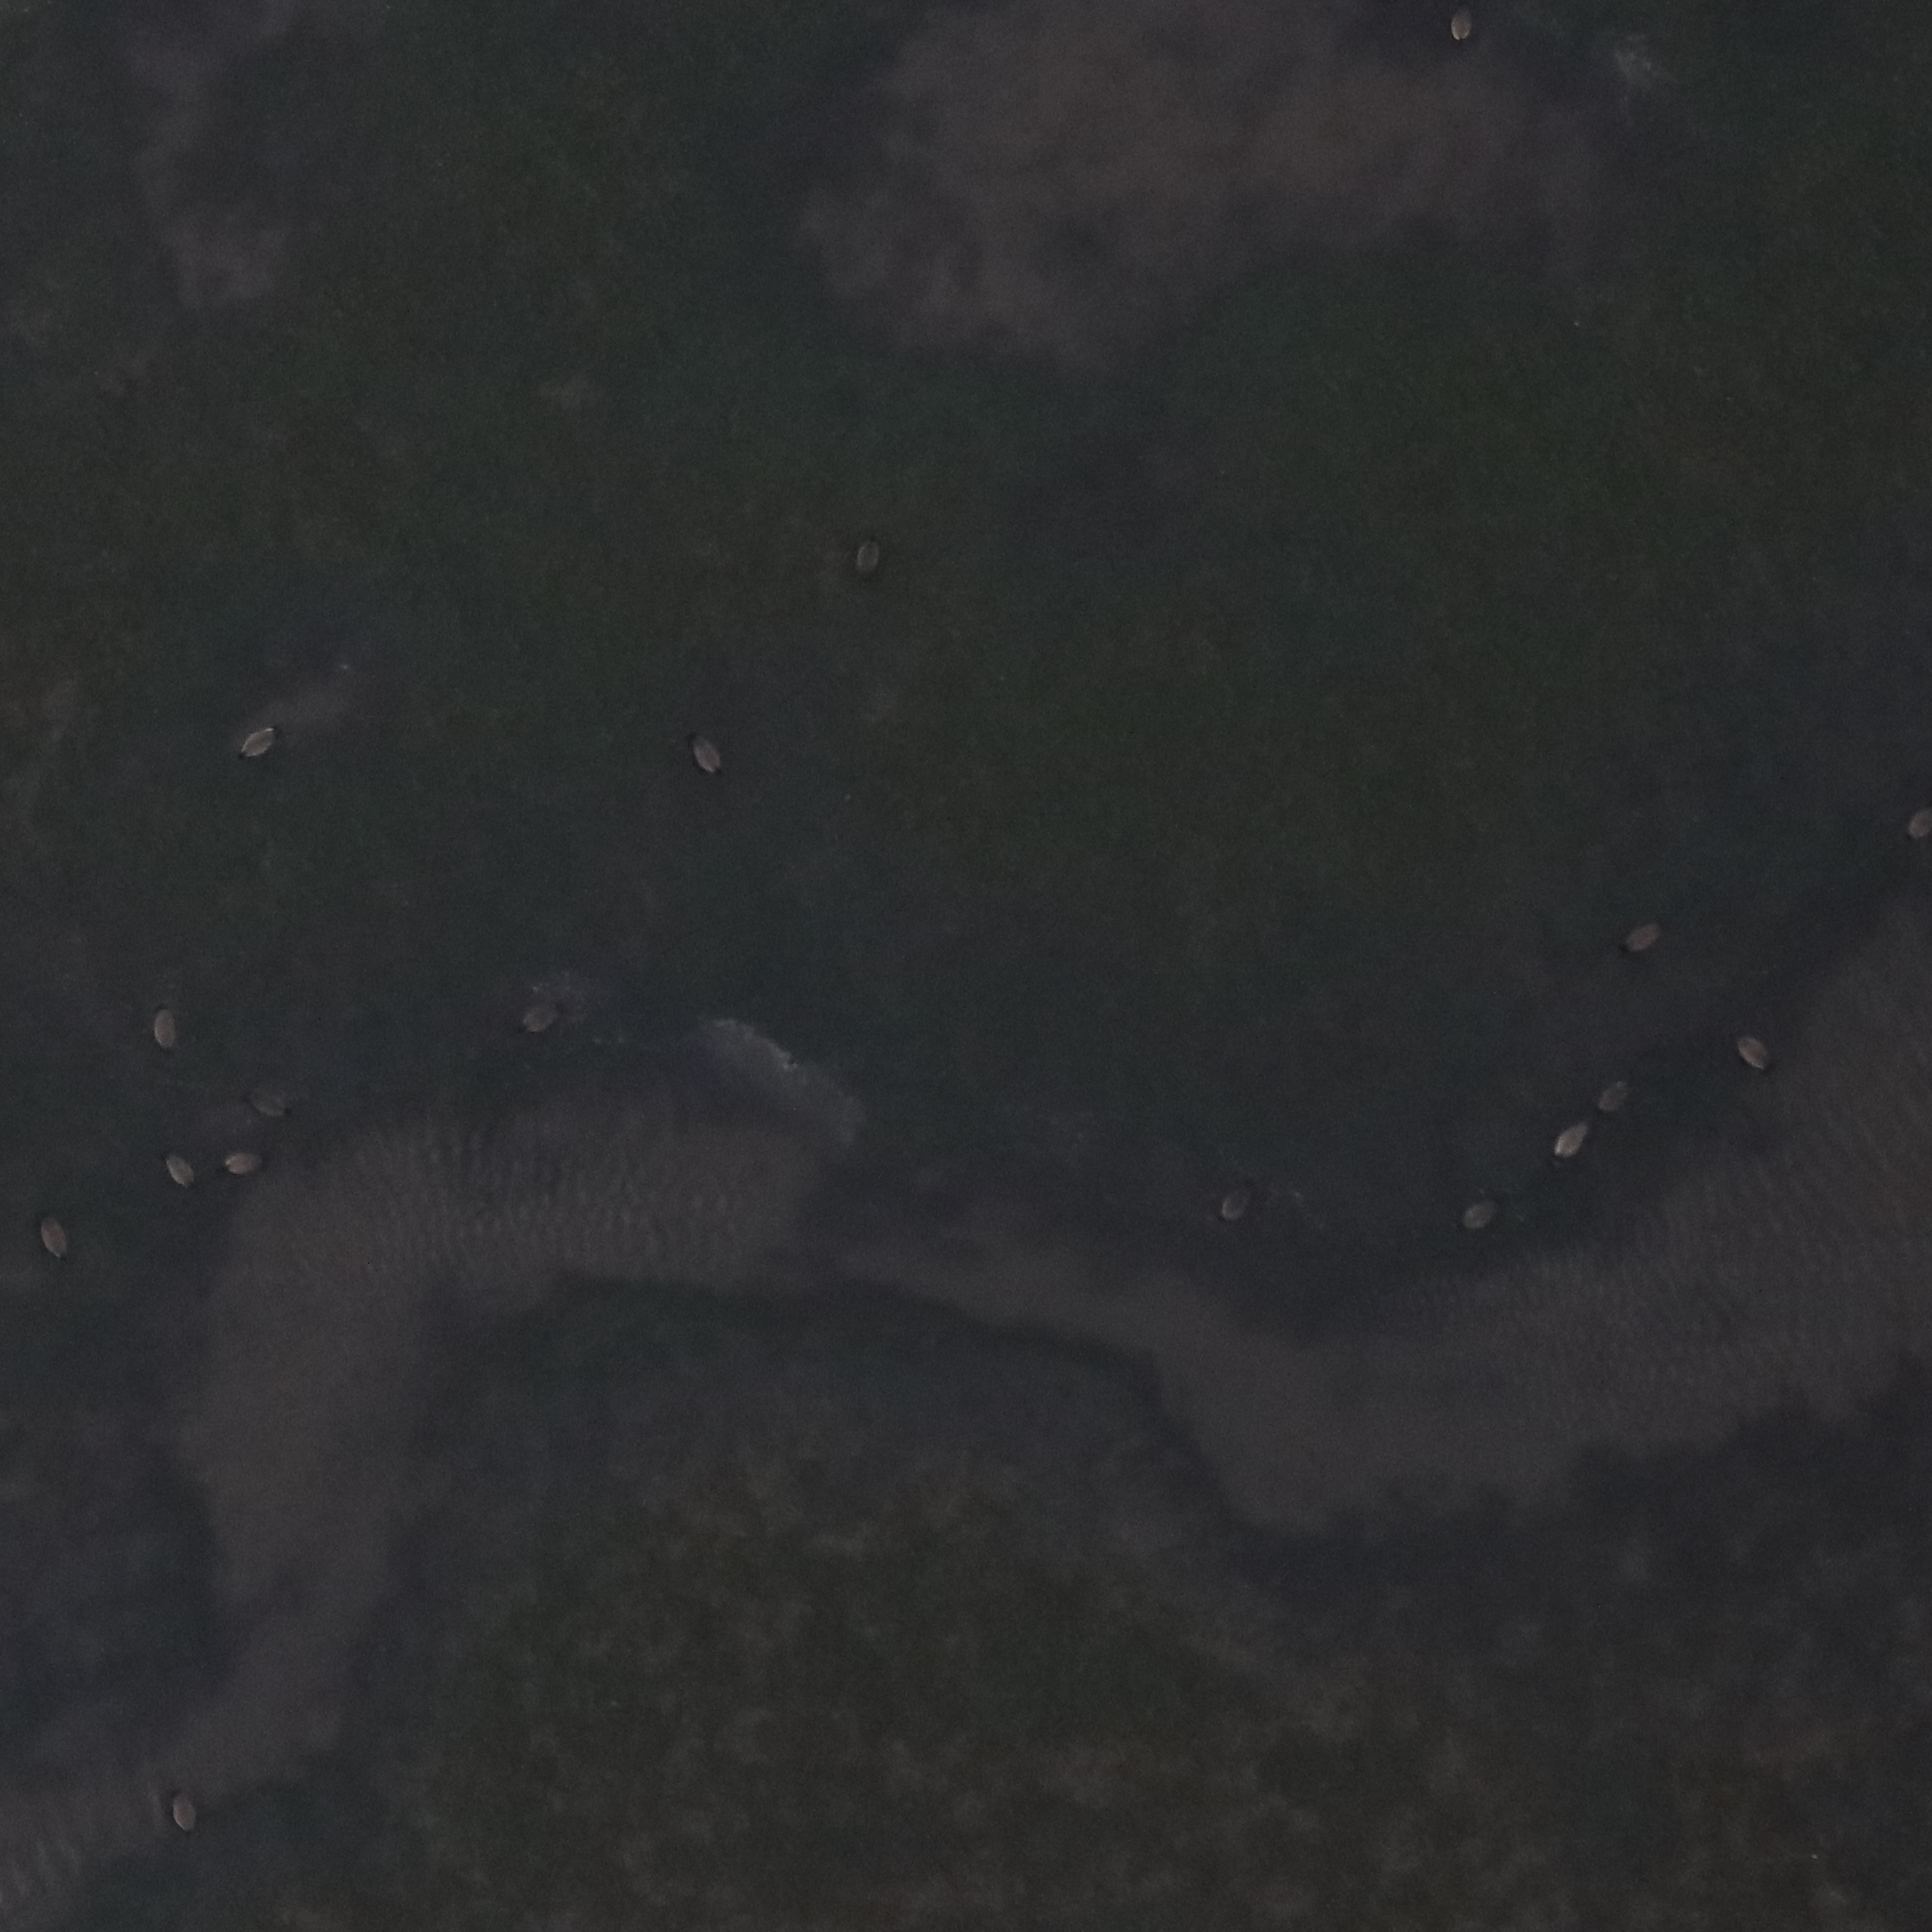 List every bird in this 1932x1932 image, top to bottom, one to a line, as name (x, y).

Canada goose (1459, 25)
Canada goose (866, 558)
Canada goose (258, 743)
Canada goose (706, 755)
Canada goose (1922, 822)
Canada goose (1646, 938)
Canada goose (540, 1019)
Canada goose (164, 1029)
Canada goose (1751, 1052)
Canada goose (1613, 1099)
Canada goose (267, 1101)
Canada goose (1570, 1141)
Canada goose (239, 1160)
Canada goose (180, 1168)
Canada goose (1237, 1204)
Canada goose (1478, 1215)
Canada goose (54, 1236)
Canada goose (183, 1811)